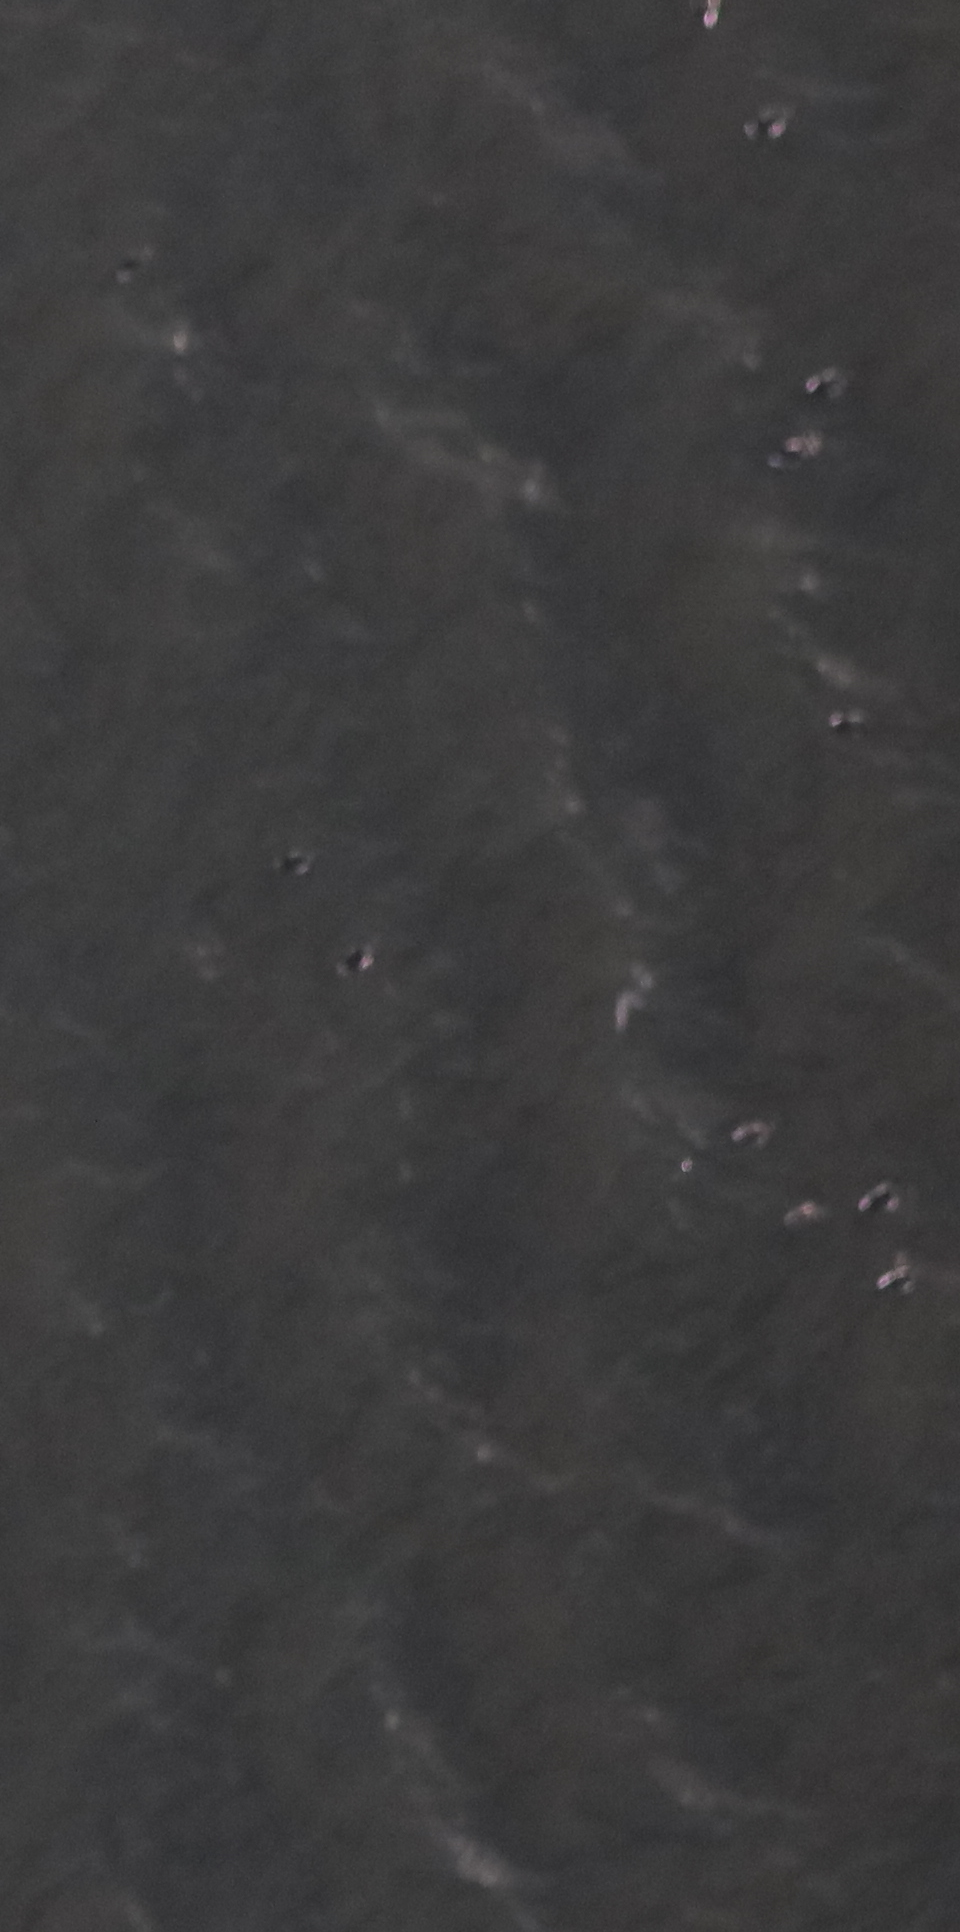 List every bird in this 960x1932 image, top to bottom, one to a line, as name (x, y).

brant (704, 9)
brant (767, 124)
brant (133, 267)
brant (824, 384)
brant (786, 456)
brant (847, 722)
brant (295, 858)
brant (355, 960)
brant (750, 1141)
brant (881, 1200)
brant (802, 1223)
brant (895, 1285)